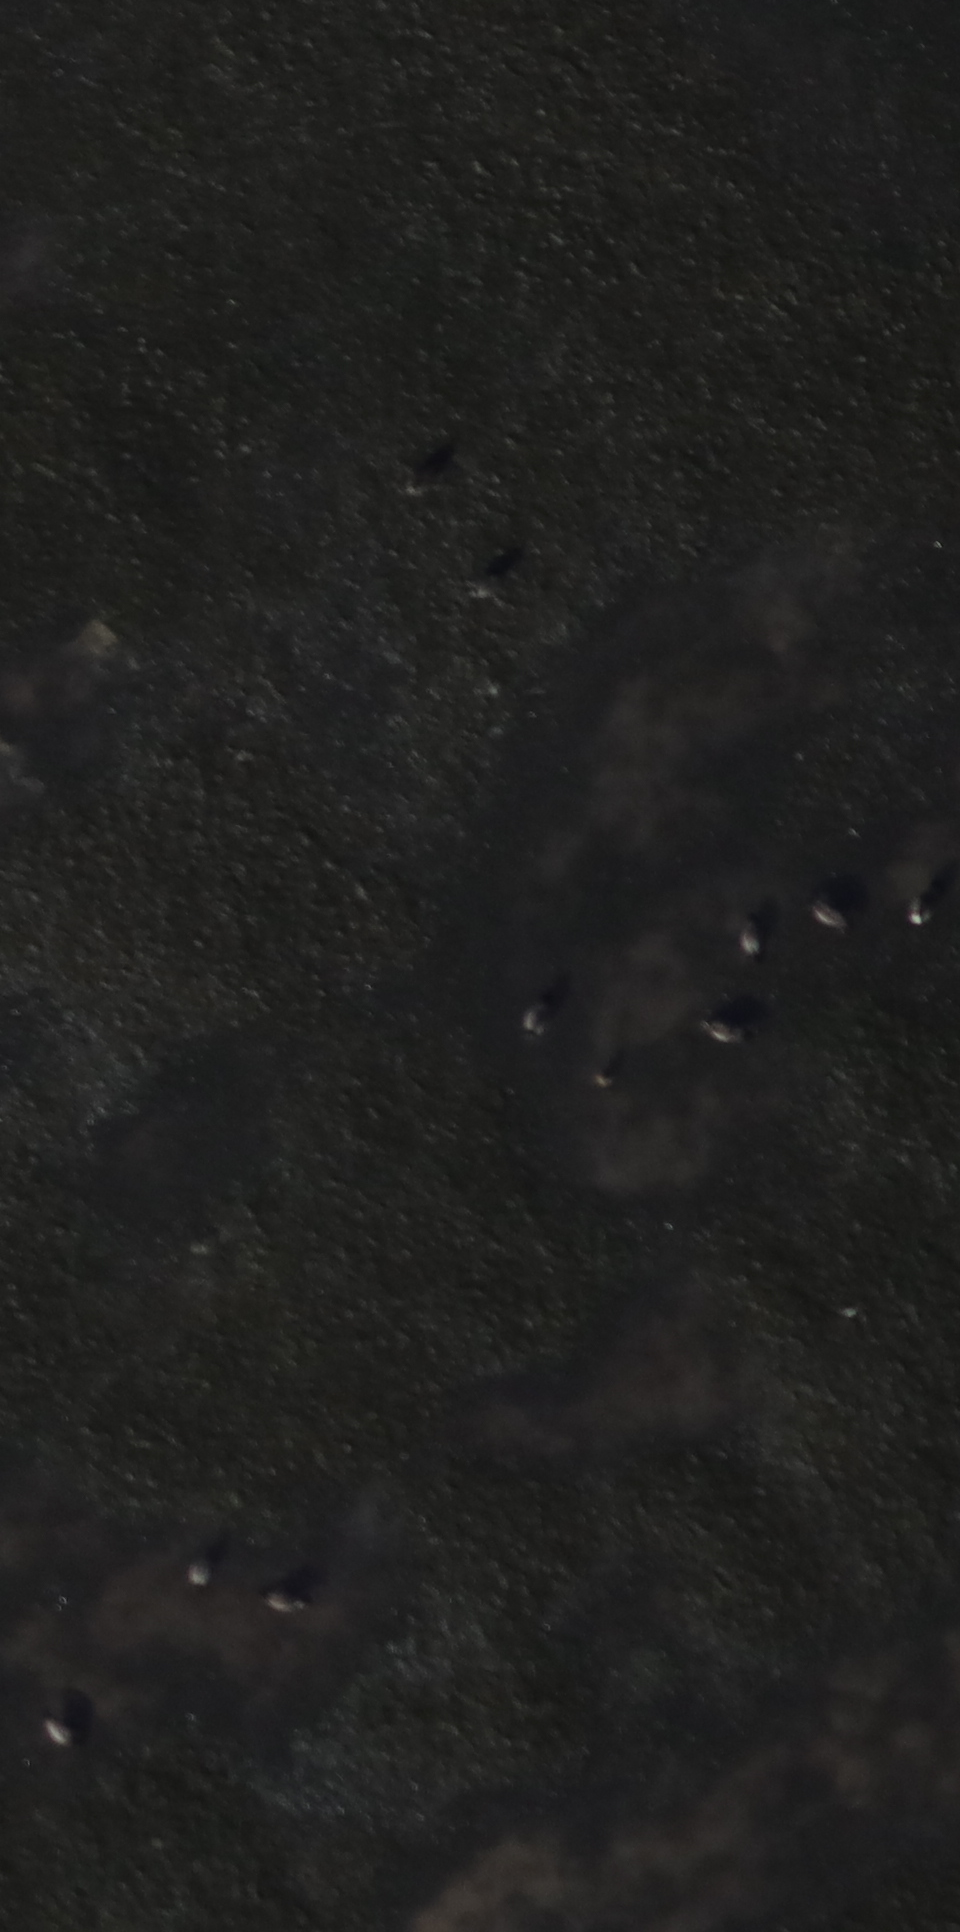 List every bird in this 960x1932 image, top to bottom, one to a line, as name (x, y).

Canada goose (419, 481)
Canada goose (483, 590)
Canada goose (921, 901)
Canada goose (833, 915)
Canada goose (753, 933)
Canada goose (540, 1015)
Canada goose (721, 1036)
Canada goose (189, 1564)
Canada goose (286, 1599)
Canada goose (59, 1735)